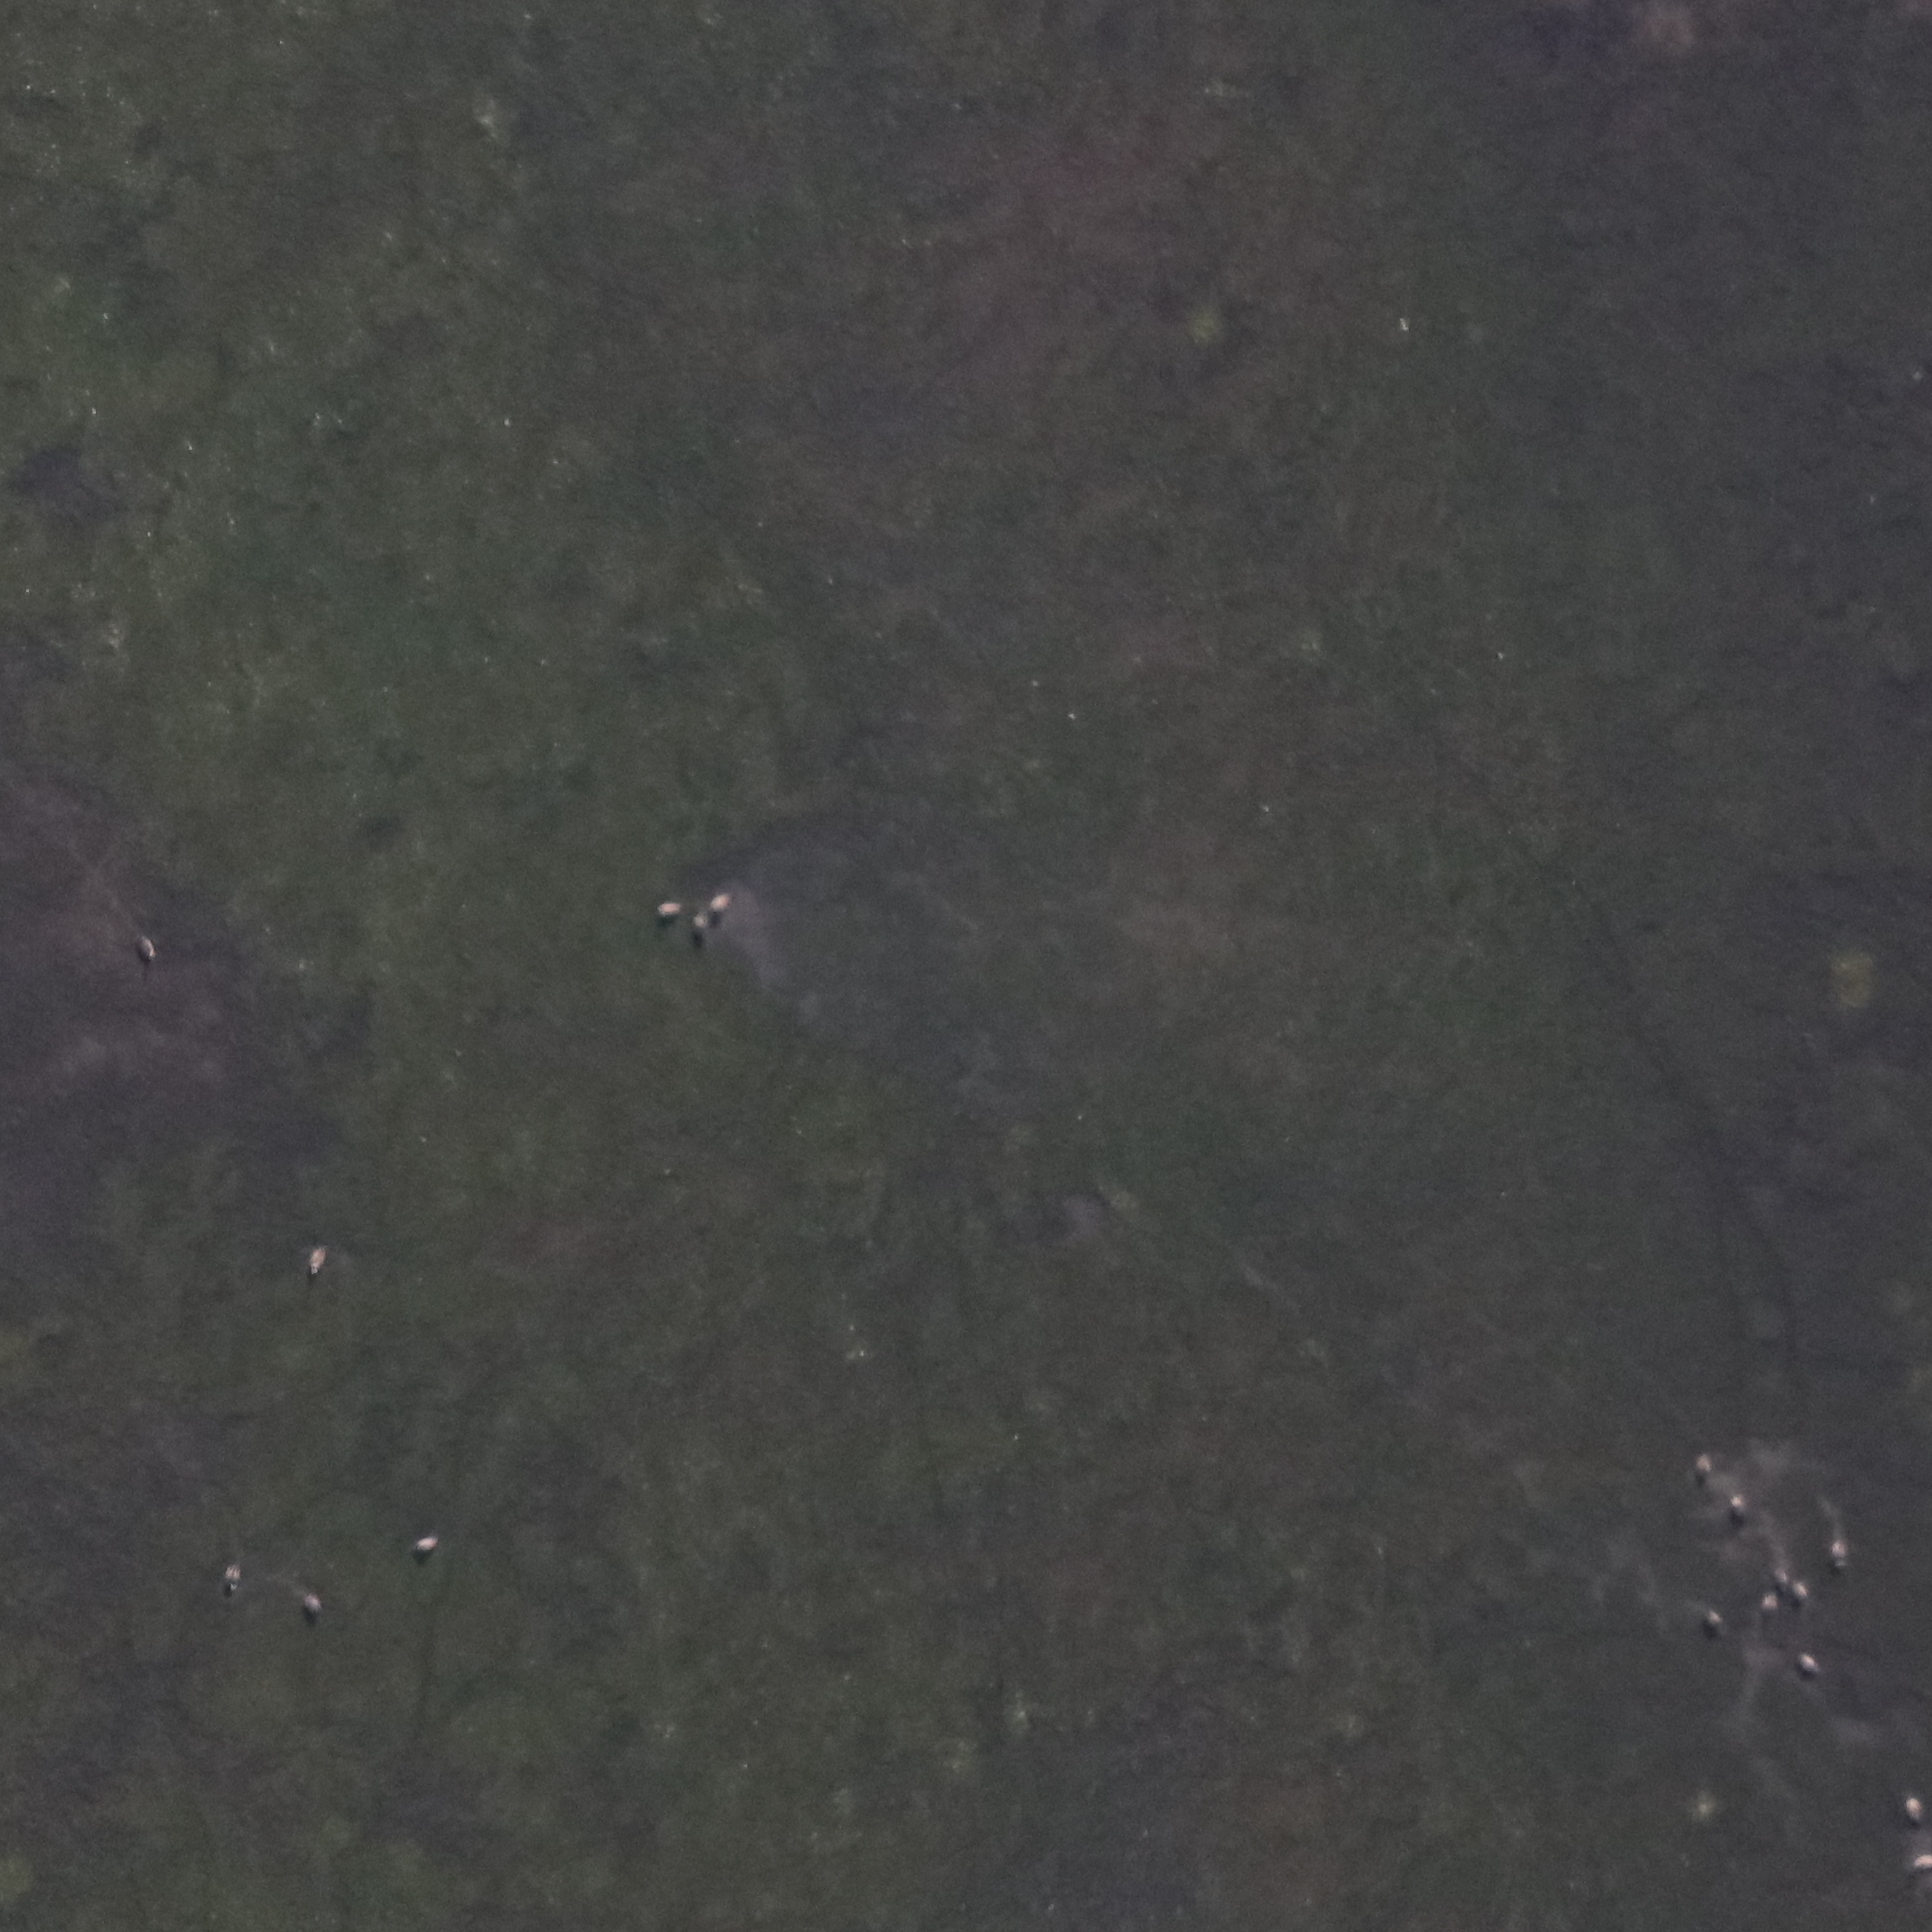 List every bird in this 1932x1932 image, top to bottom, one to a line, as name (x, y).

Canada goose (720, 905)
Canada goose (670, 910)
Canada goose (700, 926)
Canada goose (147, 947)
Canada goose (318, 1256)
Canada goose (1700, 1465)
Canada goose (1736, 1503)
Canada goose (425, 1543)
Canada goose (1838, 1552)
Canada goose (230, 1574)
Canada goose (1782, 1580)
Canada goose (1802, 1592)
Canada goose (1768, 1603)
Canada goose (310, 1604)
Canada goose (1717, 1621)
Canada goose (1807, 1660)
Canada goose (1913, 1808)
Canada goose (1924, 1864)